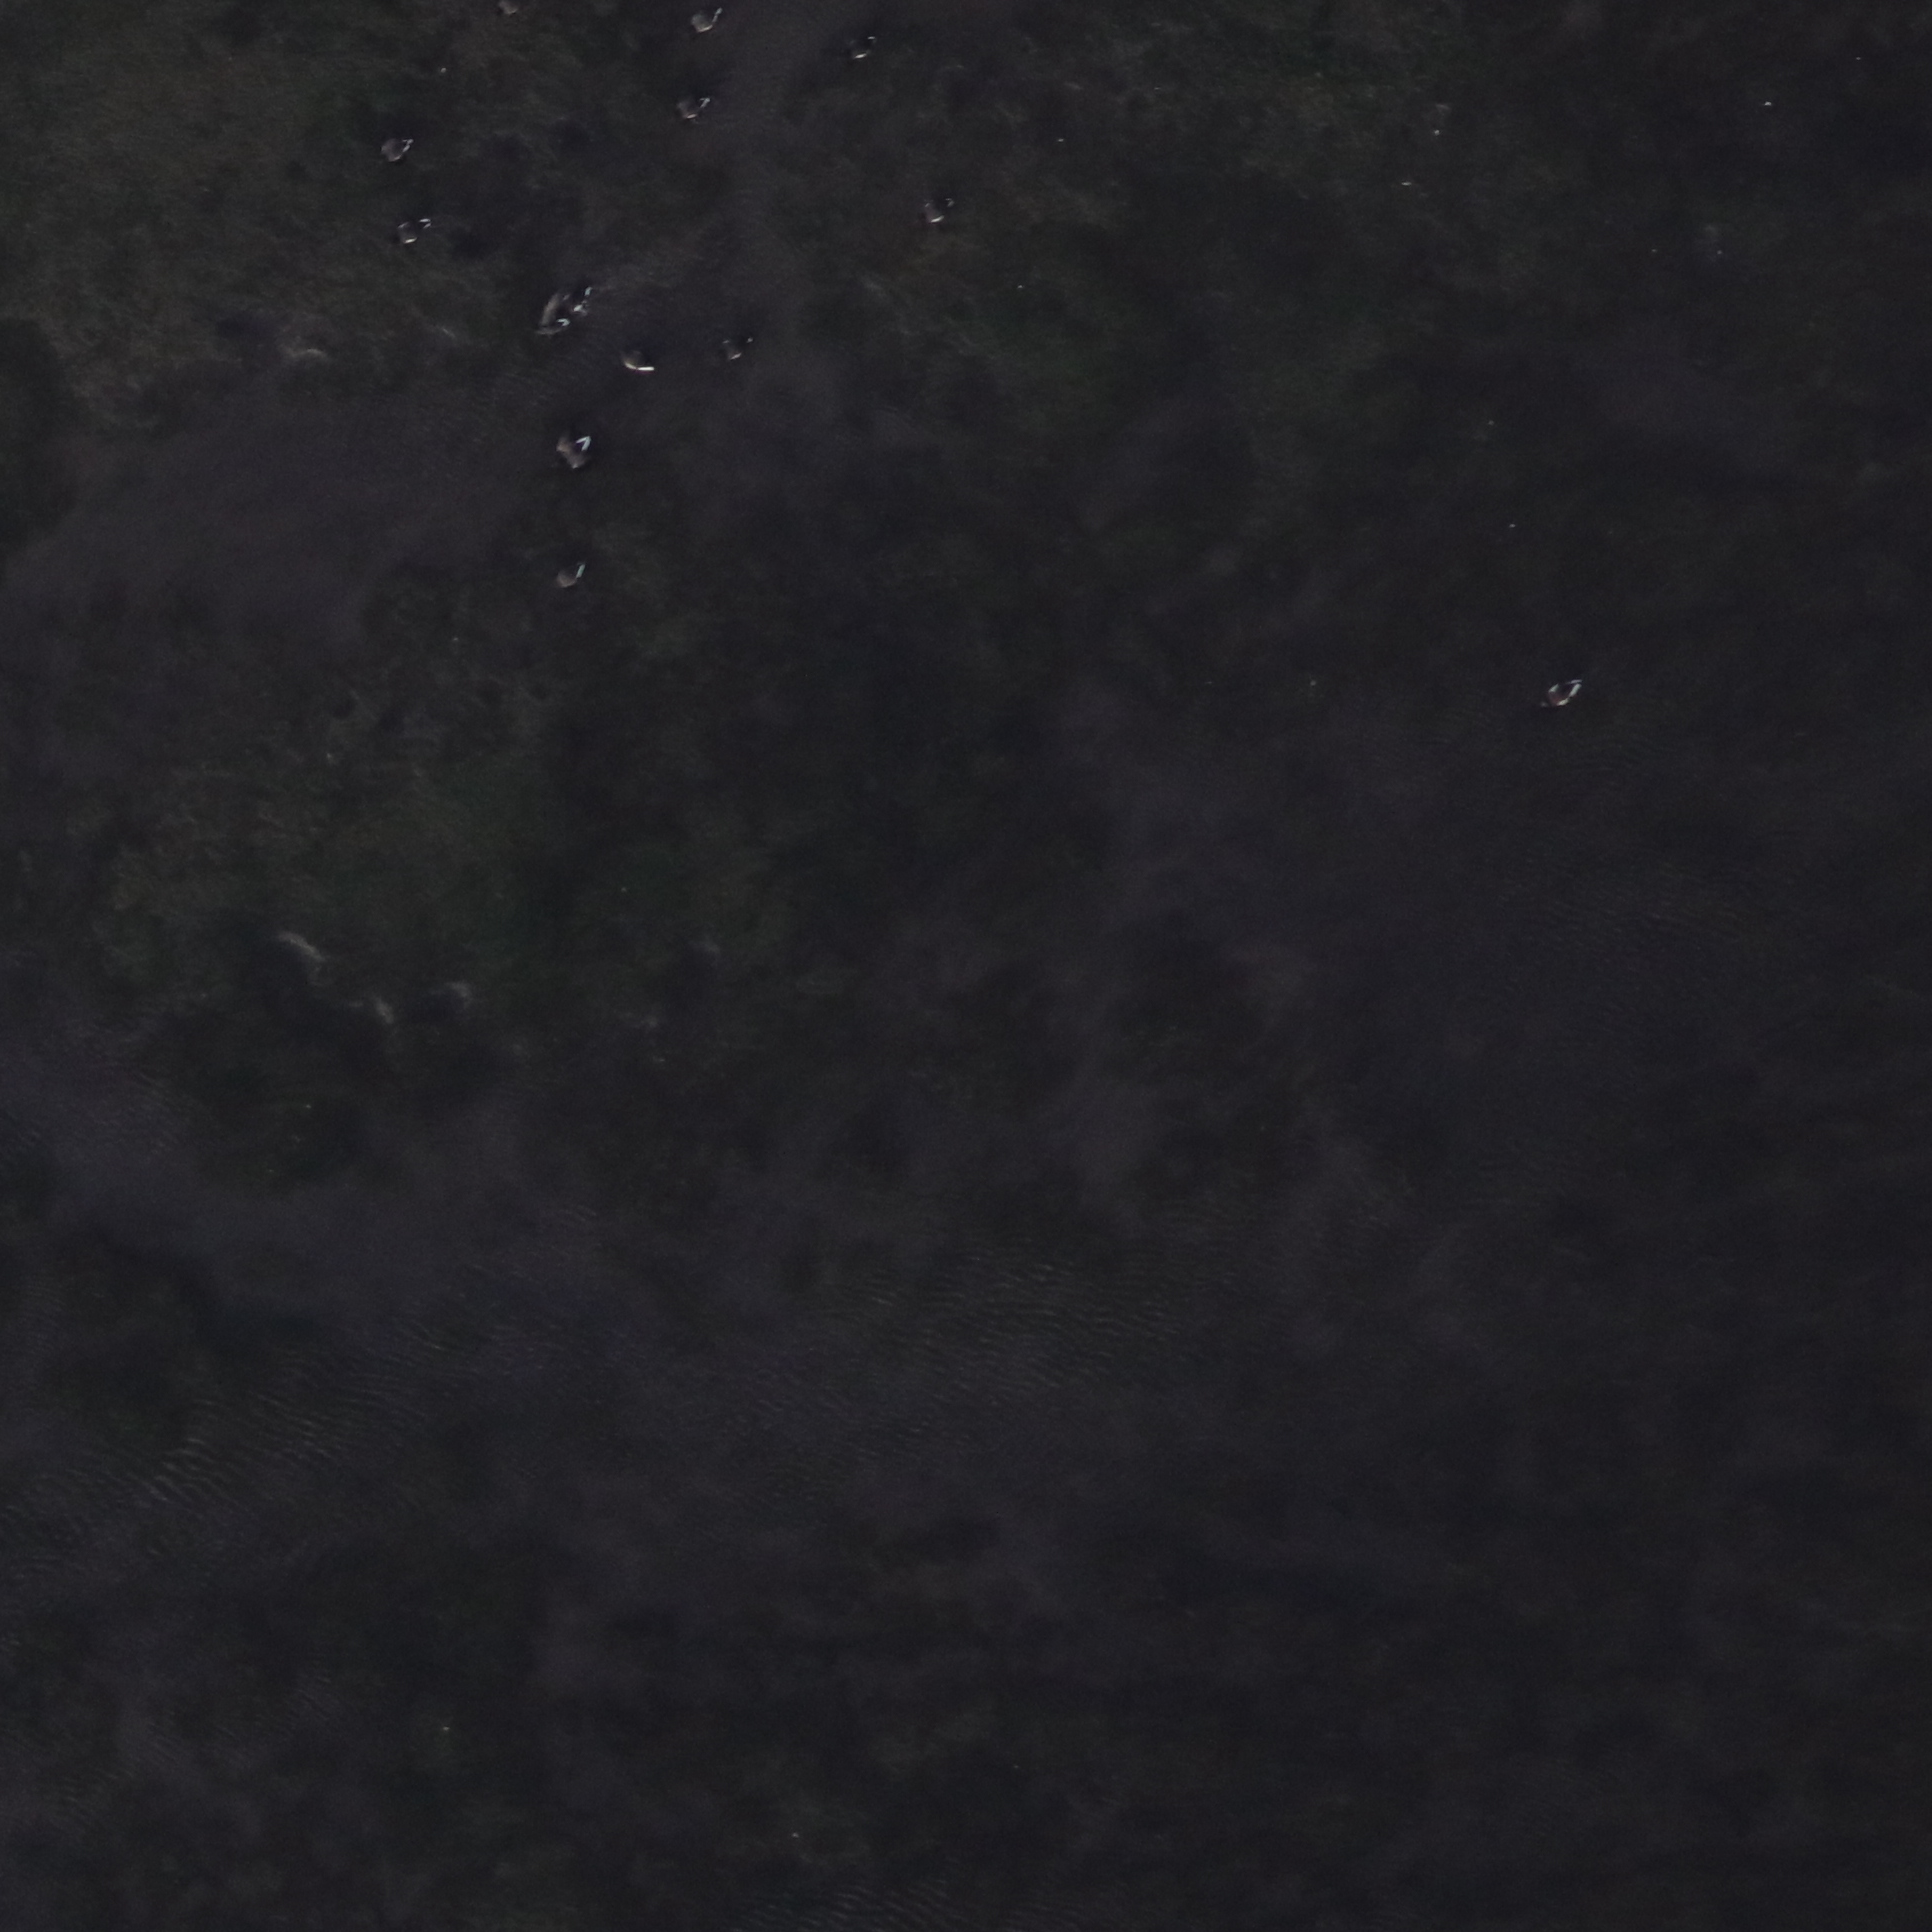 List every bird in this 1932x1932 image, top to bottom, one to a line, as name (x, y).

brant (701, 18)
brant (866, 44)
brant (690, 107)
brant (395, 148)
brant (934, 211)
brant (409, 232)
brant (573, 299)
brant (733, 352)
brant (632, 357)
brant (572, 451)
brant (569, 576)
brant (1560, 696)